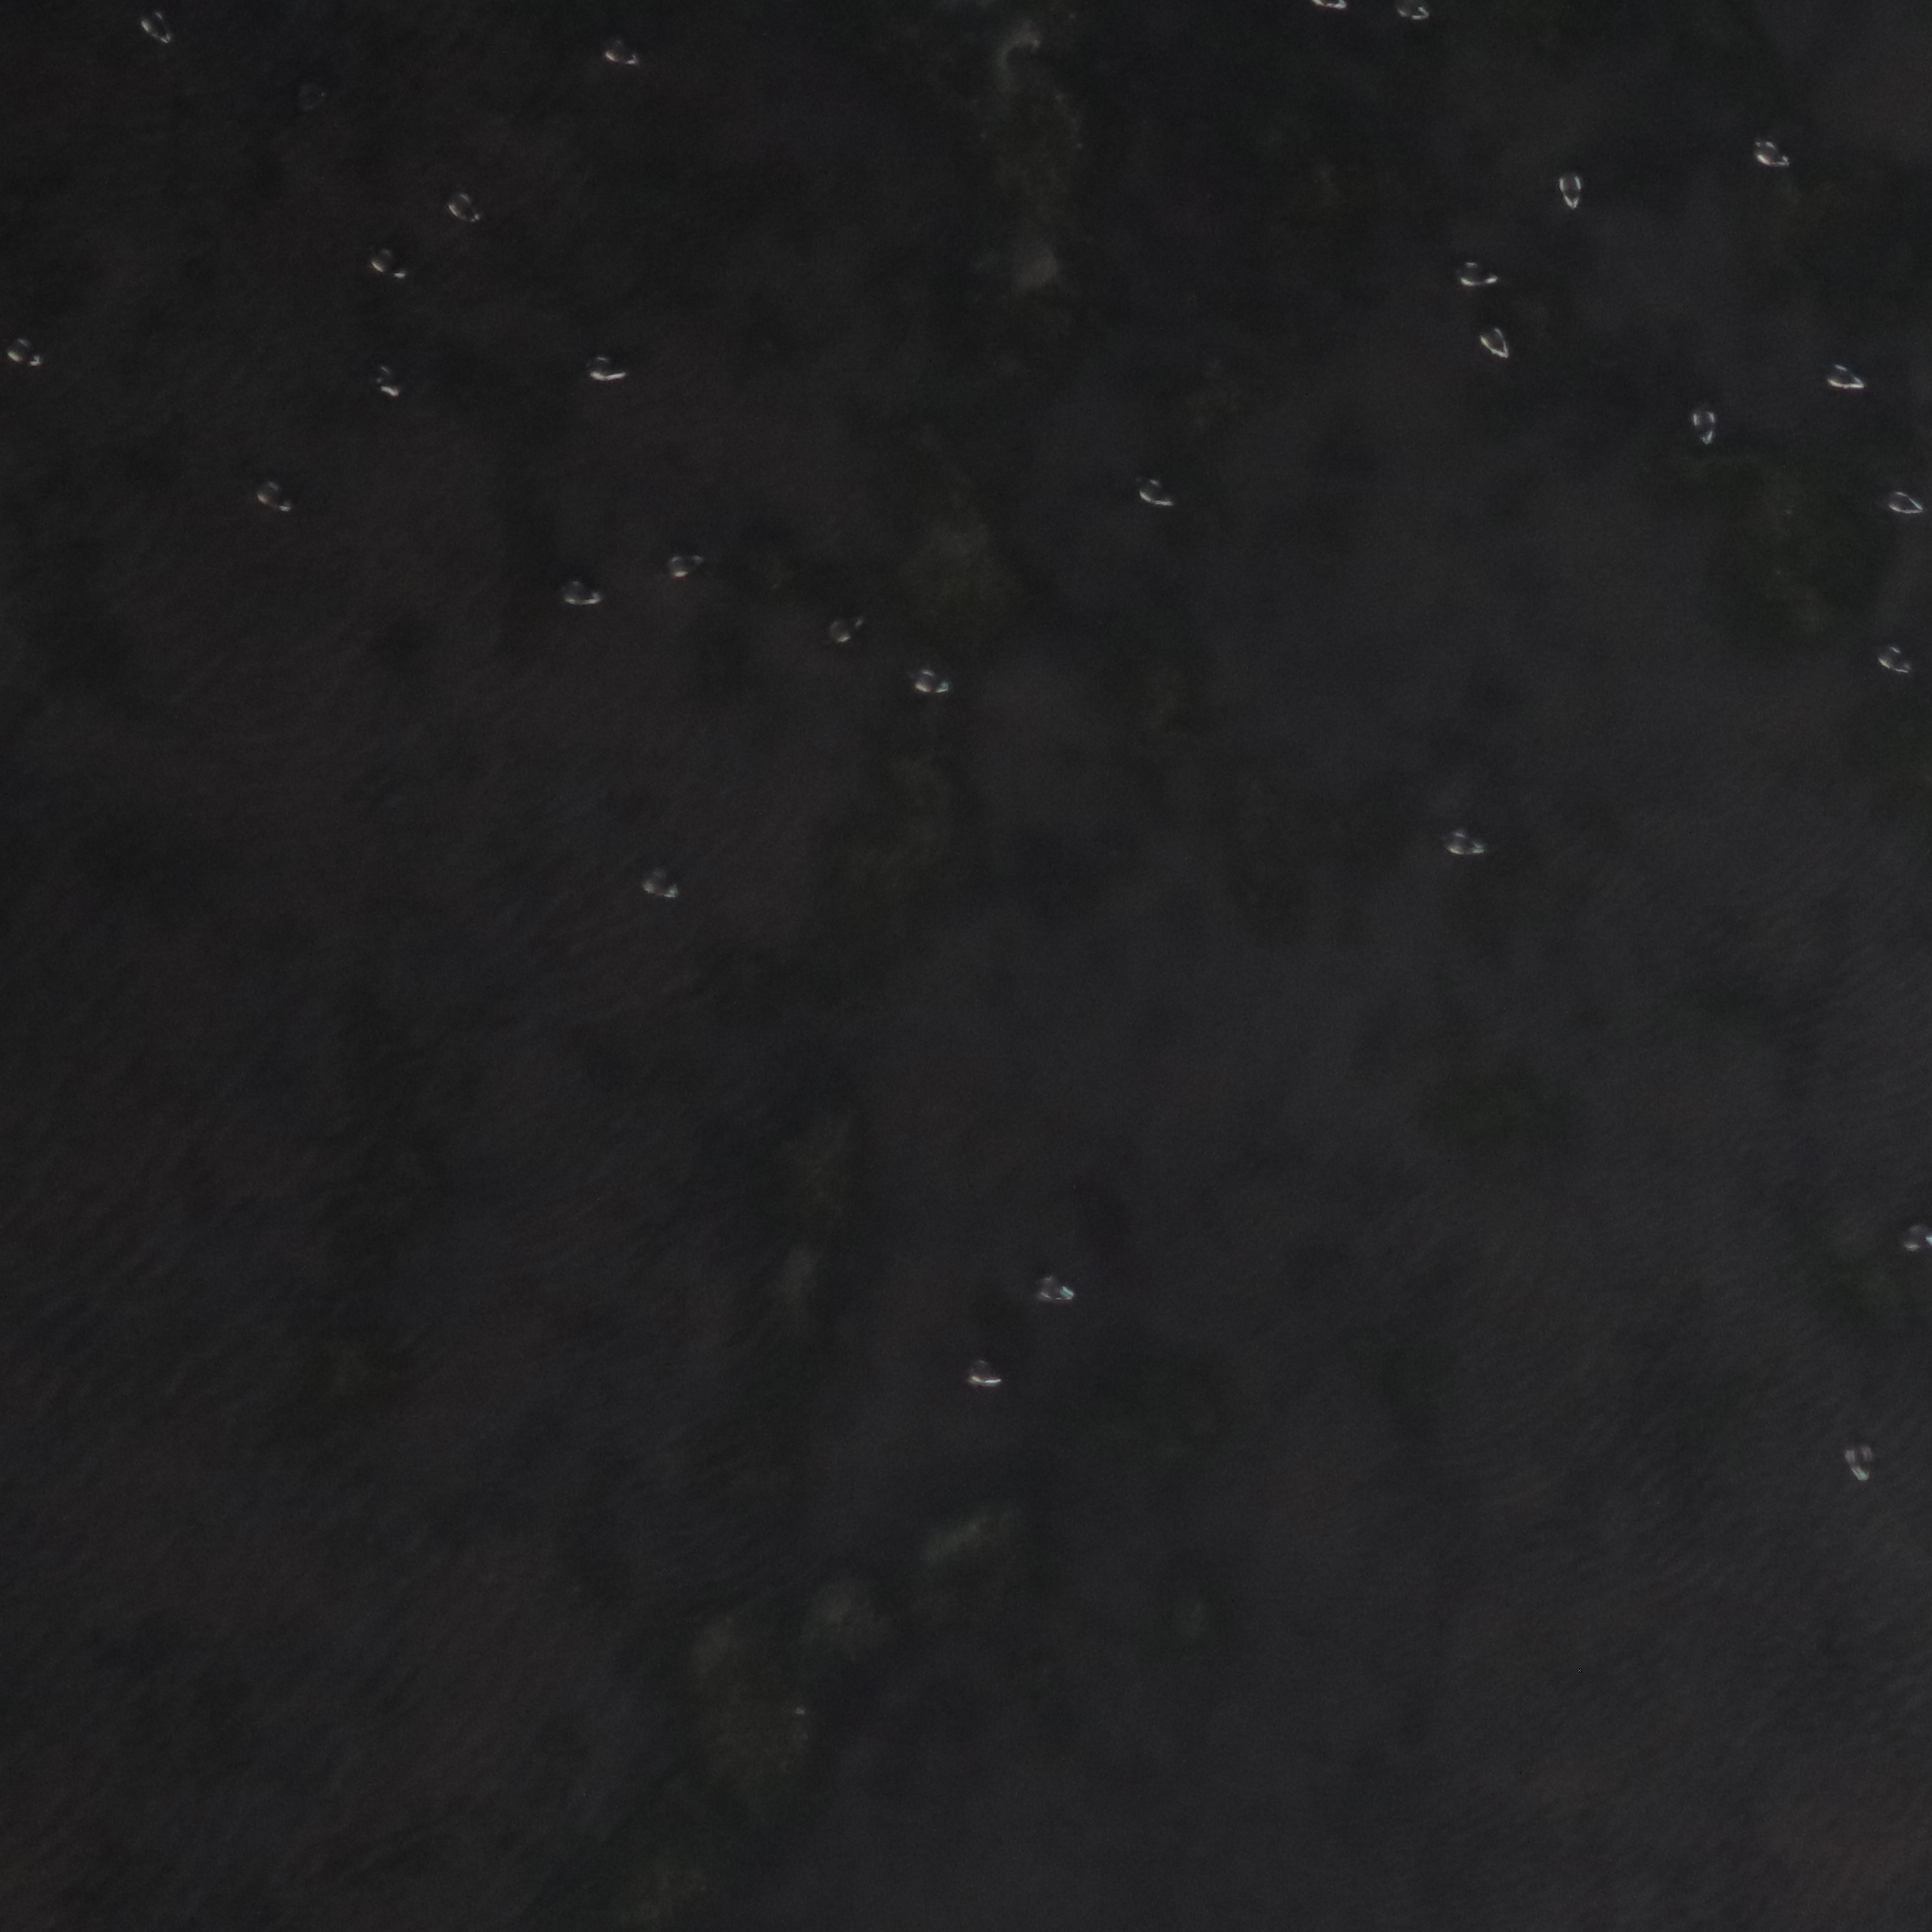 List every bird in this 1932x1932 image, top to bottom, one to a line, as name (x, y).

brant (162, 31)
brant (619, 52)
brant (1770, 154)
brant (1571, 188)
brant (461, 207)
brant (387, 263)
brant (1474, 275)
brant (1493, 340)
brant (29, 351)
brant (603, 368)
brant (1842, 379)
brant (389, 384)
brant (1704, 424)
brant (1154, 490)
brant (274, 496)
brant (1901, 503)
brant (682, 564)
brant (575, 593)
brant (844, 631)
brant (1894, 658)
brant (930, 683)
brant (1463, 844)
brant (659, 884)
brant (1919, 1238)
brant (1053, 1290)
brant (980, 1370)
brant (1860, 1467)